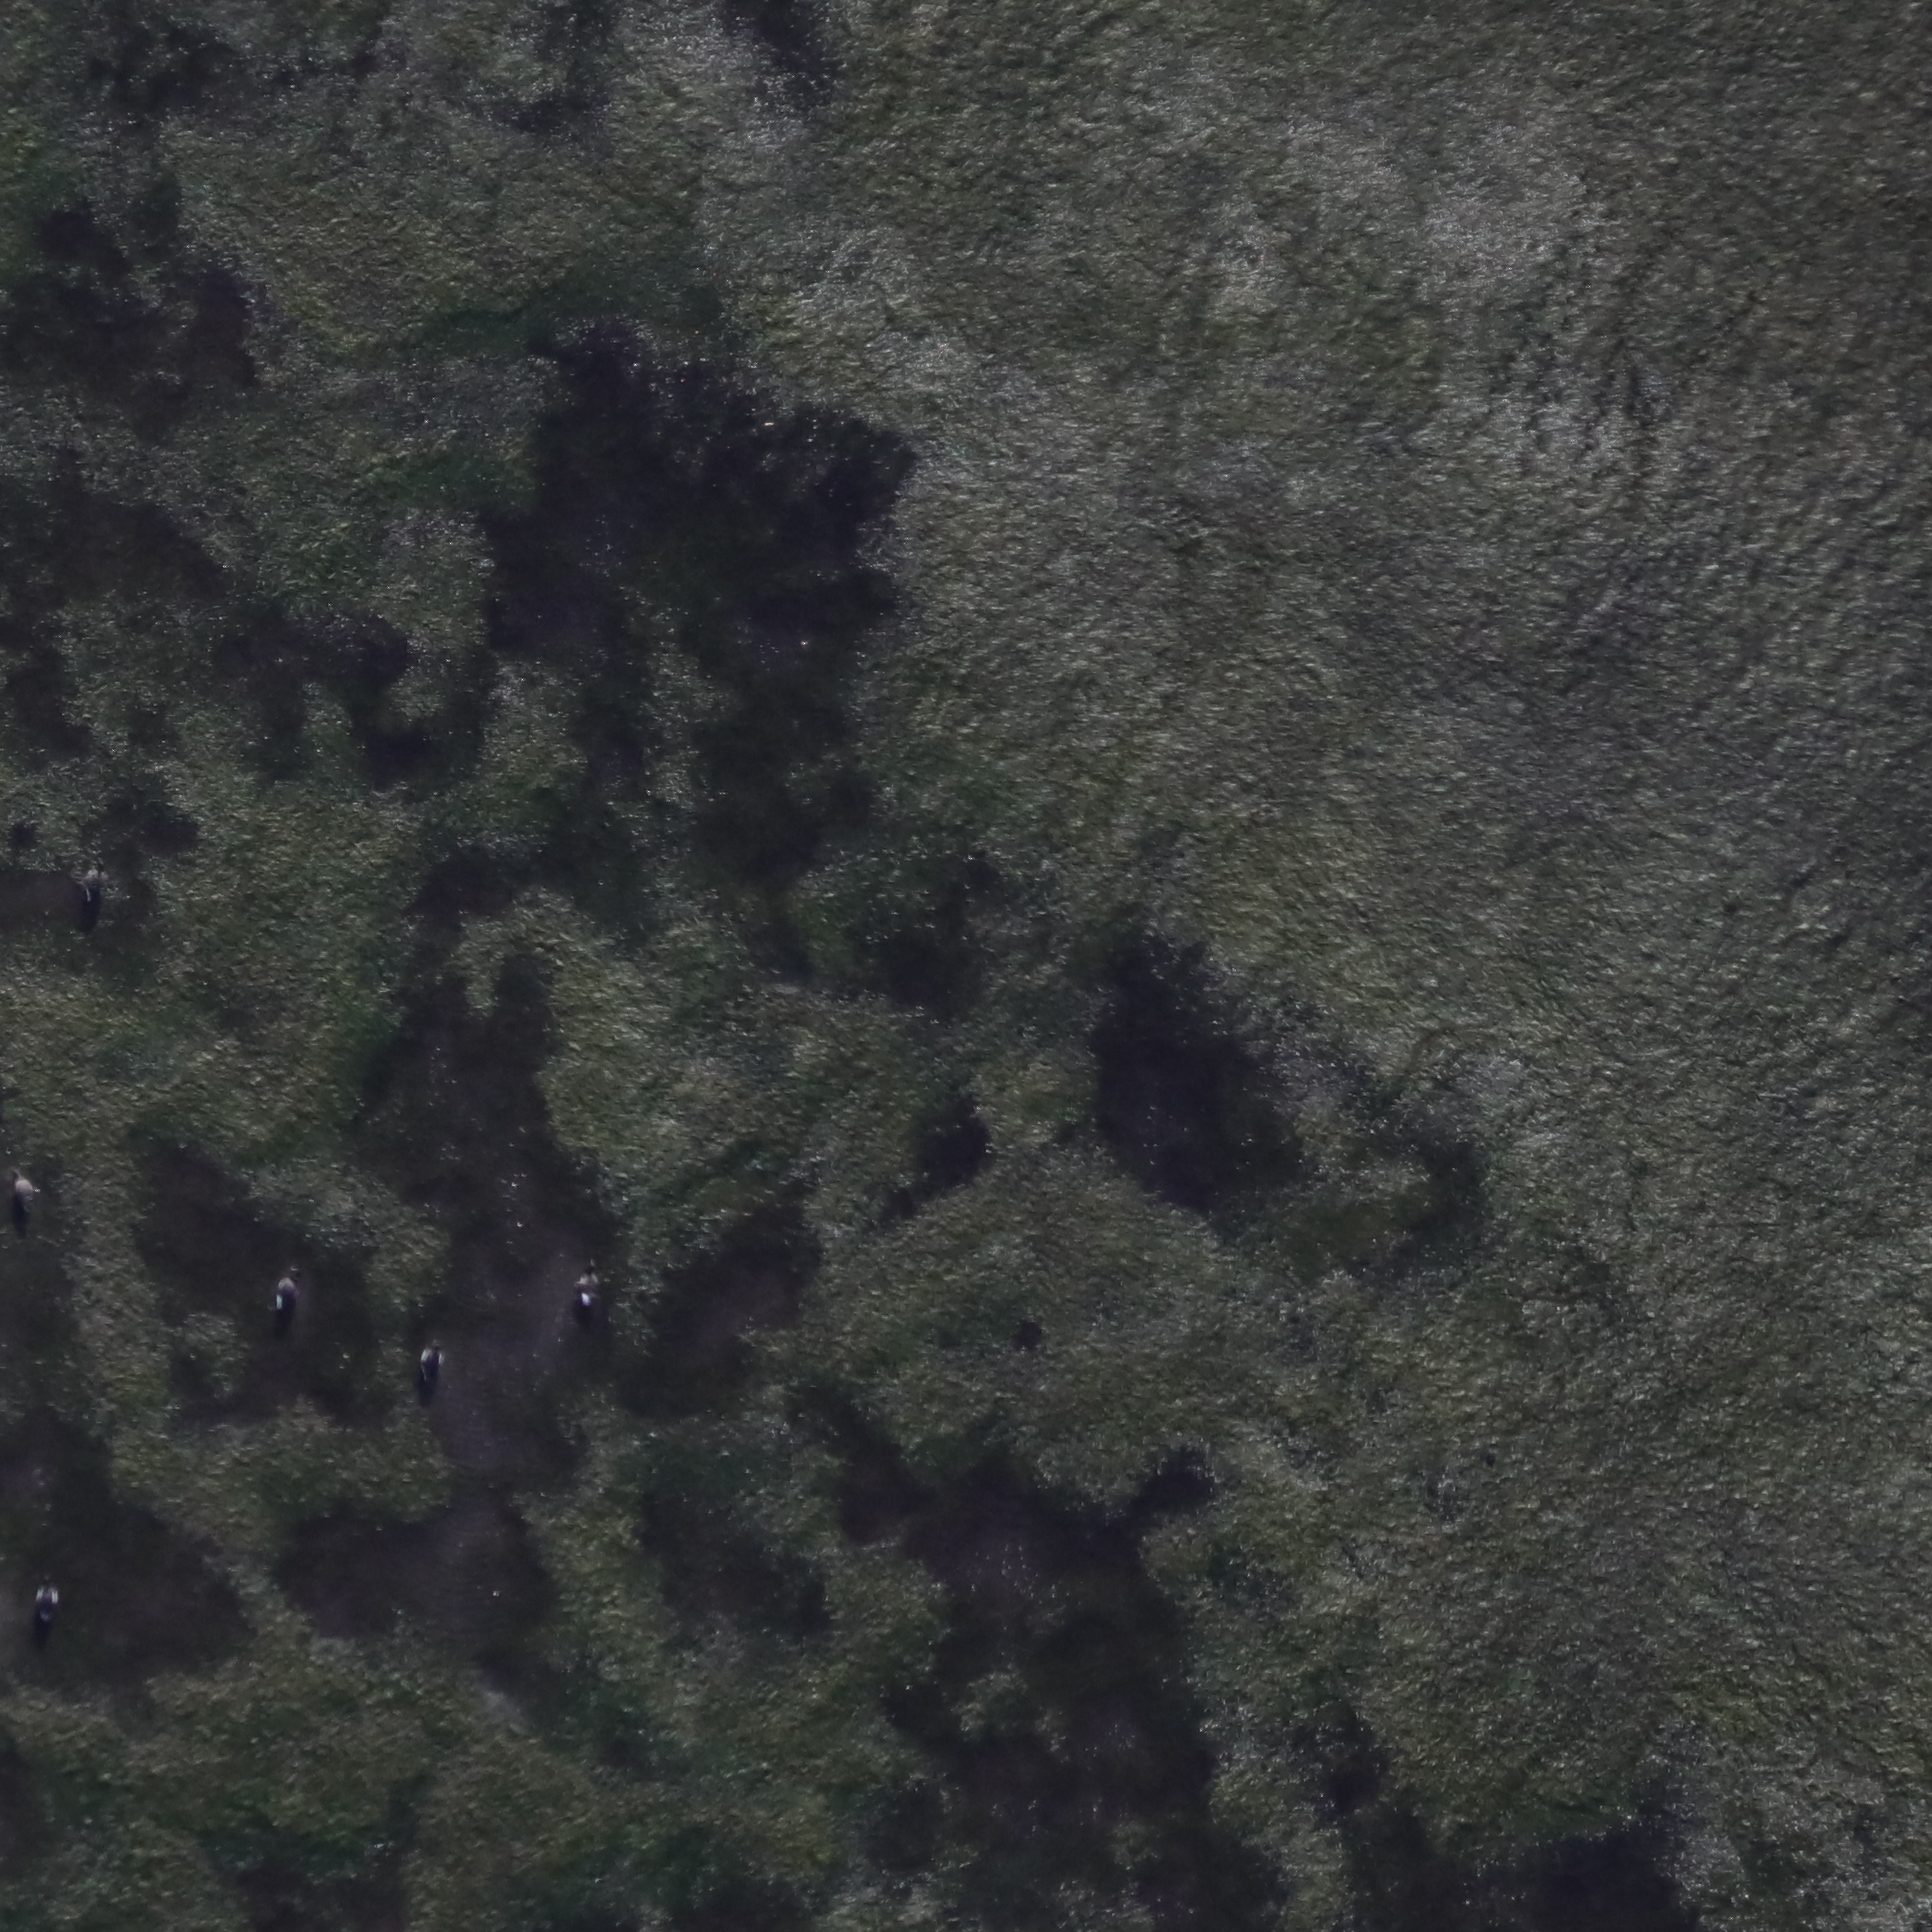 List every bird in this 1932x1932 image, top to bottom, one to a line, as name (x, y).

brant (91, 884)
brant (25, 1190)
brant (592, 1290)
brant (279, 1294)
brant (428, 1362)
brant (46, 1600)